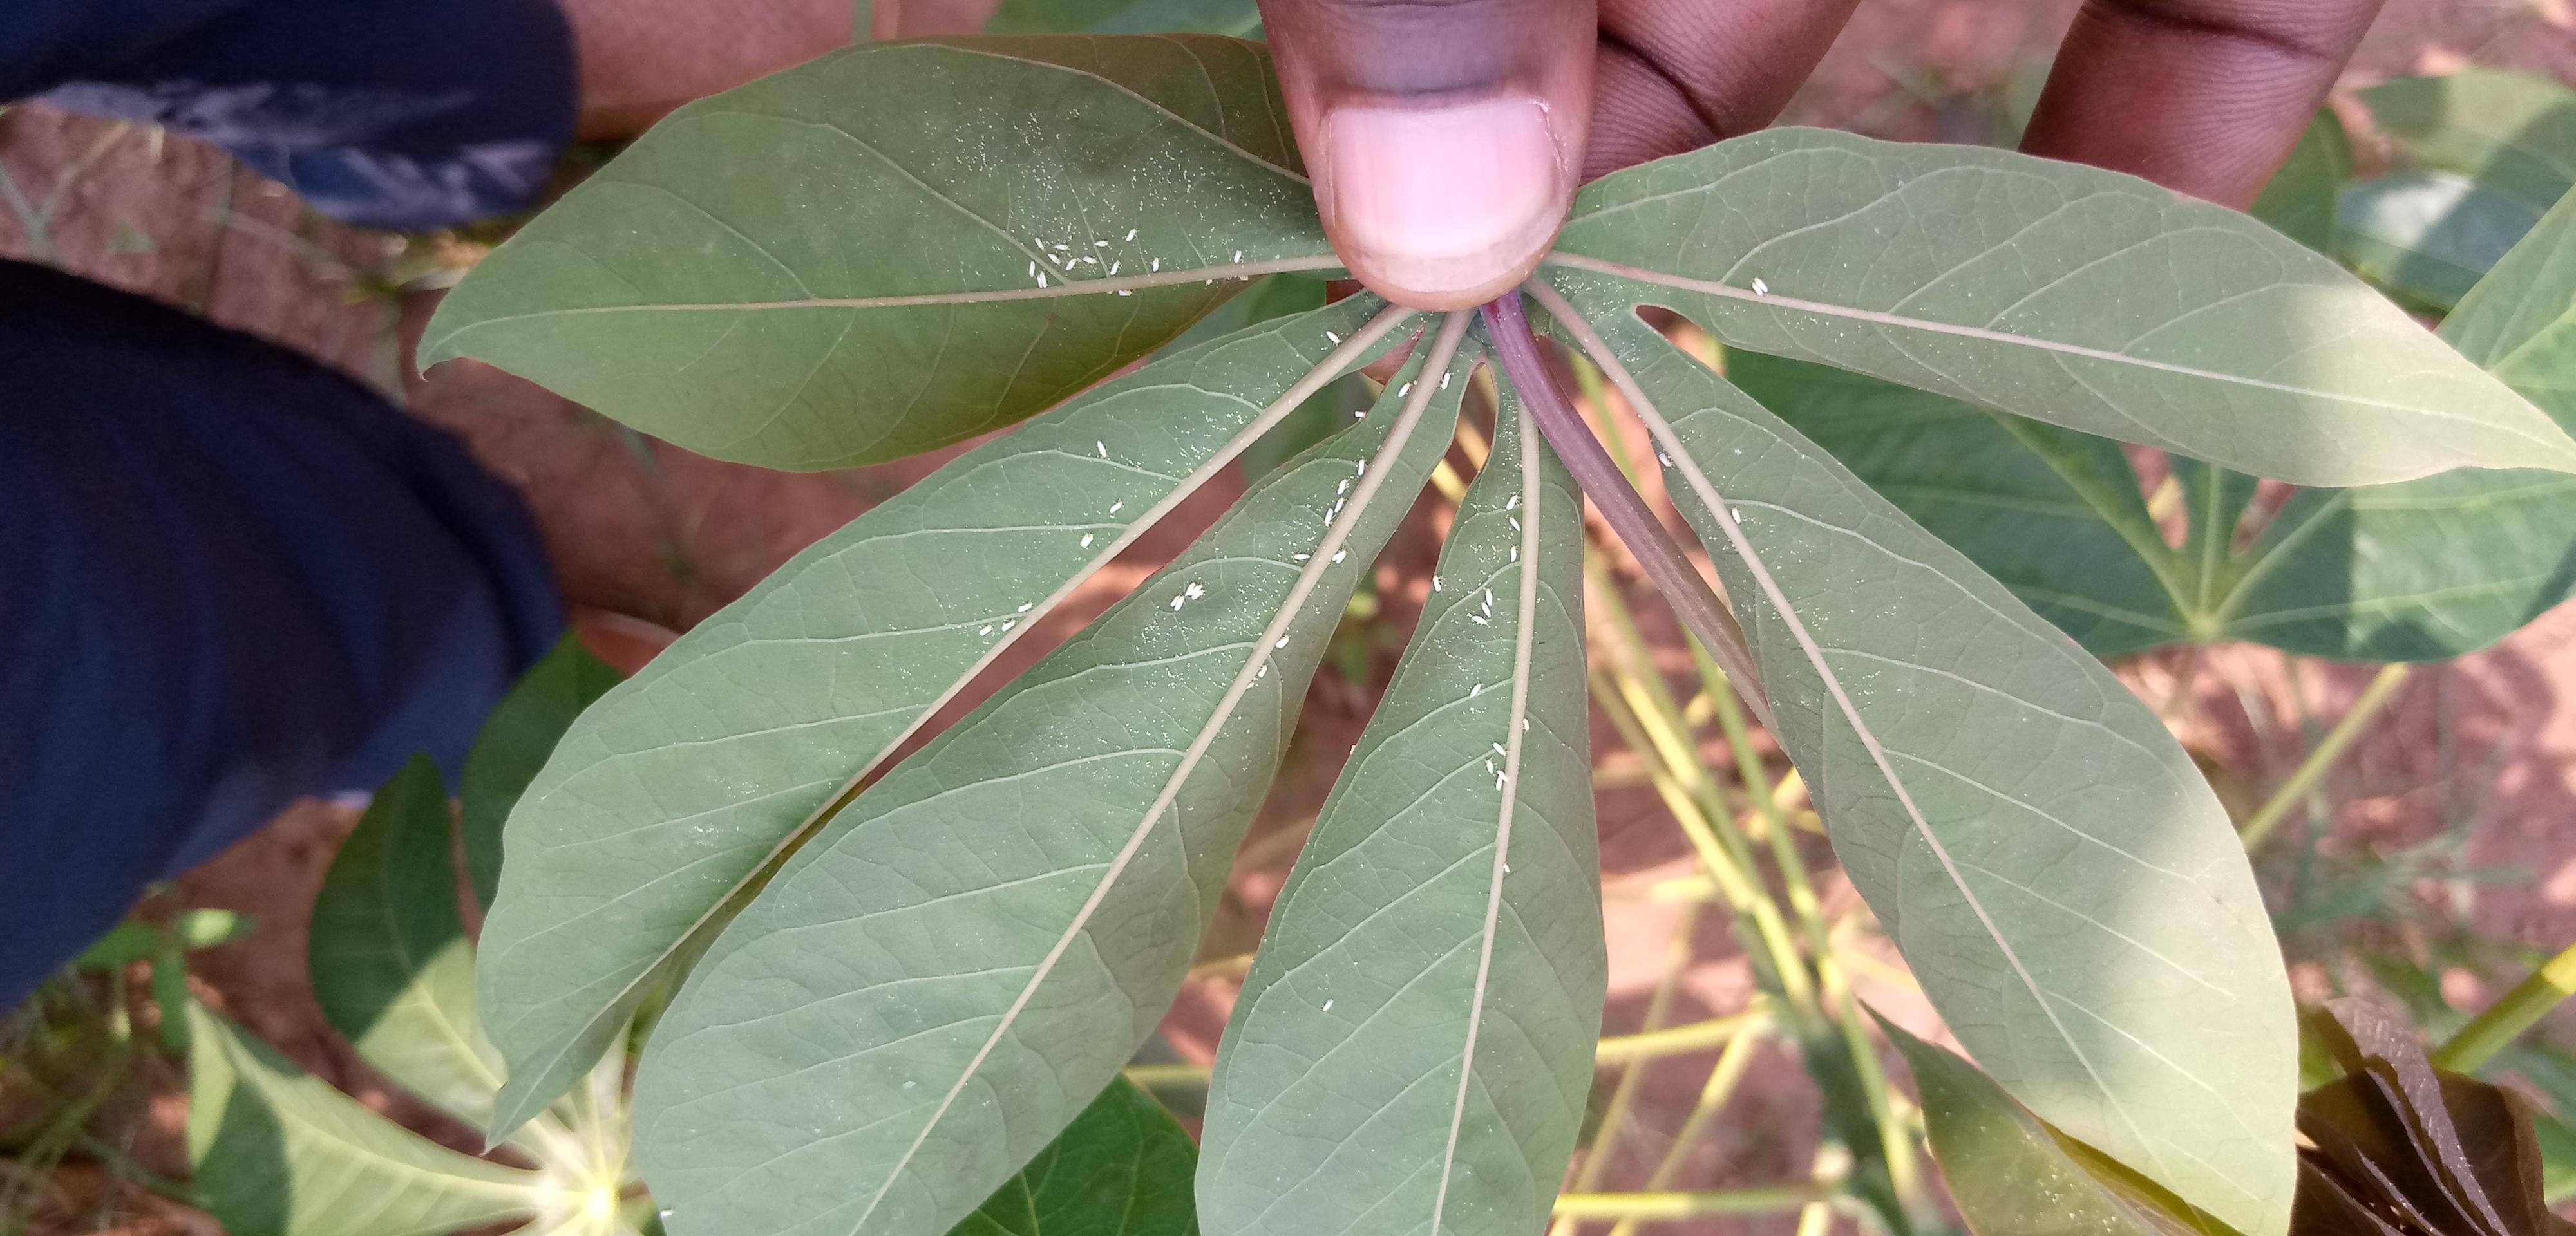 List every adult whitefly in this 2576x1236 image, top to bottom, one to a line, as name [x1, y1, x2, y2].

whitefly [1125, 227, 1137, 243]
whitefly [1033, 236, 1044, 251]
whitefly [1093, 239, 1110, 248]
whitefly [1052, 242, 1069, 252]
whitefly [1232, 247, 1244, 265]
whitefly [1046, 252, 1061, 266]
whitefly [1081, 253, 1099, 266]
whitefly [1065, 254, 1078, 272]
whitefly [1151, 256, 1161, 274]
whitefly [1027, 259, 1036, 278]
whitefly [1110, 259, 1122, 277]
whitefly [1039, 269, 1048, 288]
whitefly [1037, 274, 1043, 288]
whitefly [1238, 274, 1251, 282]
whitefly [1754, 276, 1769, 294]
whitefly [1204, 279, 1213, 286]
whitefly [1751, 281, 1763, 297]
whitefly [1117, 288, 1133, 297]
whitefly [1325, 329, 1343, 346]
whitefly [1439, 370, 1452, 393]
whitefly [1397, 380, 1412, 398]
whitefly [1351, 408, 1368, 420]
whitefly [1095, 438, 1112, 458]
whitefly [1654, 451, 1675, 471]
whitefly [1356, 458, 1368, 476]
whitefly [1338, 477, 1348, 496]
whitefly [1504, 491, 1521, 511]
whitefly [1334, 497, 1345, 513]
whitefly [1108, 498, 1124, 514]
whitefly [1729, 505, 1748, 525]
whitefly [1324, 507, 1332, 529]
whitefly [1508, 515, 1522, 533]
whitefly [1079, 531, 1094, 549]
whitefly [1508, 543, 1517, 565]
whitefly [1332, 549, 1346, 561]
whitefly [1291, 550, 1311, 560]
whitefly [1430, 572, 1443, 594]
whitefly [1185, 581, 1197, 596]
whitefly [1193, 583, 1203, 595]
whitefly [1484, 586, 1495, 607]
whitefly [1192, 589, 1204, 601]
whitefly [1170, 594, 1180, 608]
whitefly [1174, 594, 1186, 611]
whitefly [1016, 600, 1034, 613]
whitefly [1481, 601, 1493, 619]
whitefly [1470, 613, 1489, 628]
whitefly [1000, 618, 1018, 631]
whitefly [978, 623, 993, 638]
whitefly [1274, 632, 1292, 651]
whitefly [1258, 662, 1269, 679]
whitefly [1469, 681, 1483, 700]
whitefly [1522, 717, 1532, 732]
whitefly [1491, 741, 1508, 758]
whitefly [1484, 756, 1495, 774]
whitefly [1496, 768, 1510, 782]
whitefly [1495, 774, 1503, 793]
whitefly [1502, 861, 1513, 874]
whitefly [1318, 994, 1336, 1012]
whitefly [658, 1206, 675, 1219]